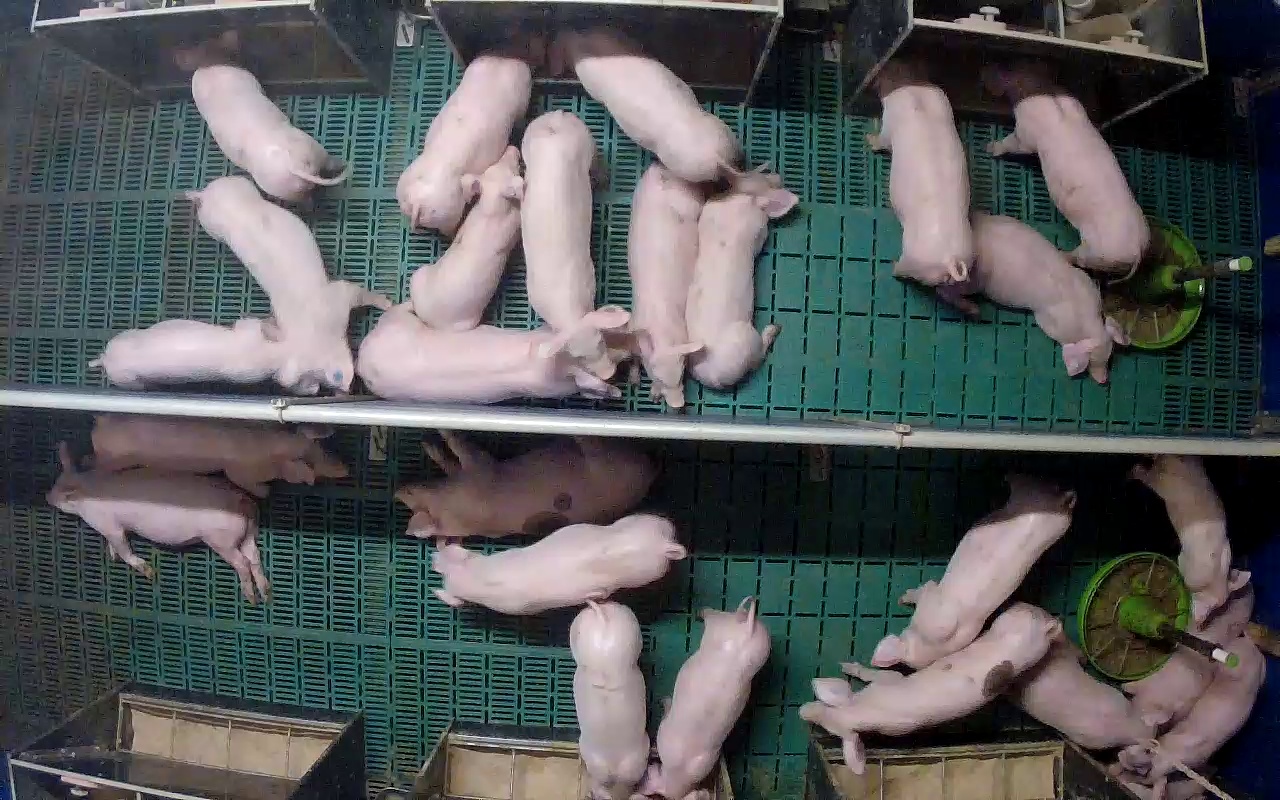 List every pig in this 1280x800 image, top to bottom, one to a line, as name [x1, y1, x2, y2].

pig [397, 20, 548, 240]
pig [547, 23, 772, 184]
pig [172, 30, 353, 214]
pig [865, 58, 975, 292]
pig [980, 60, 1151, 288]
pig [522, 109, 632, 380]
pig [409, 147, 525, 331]
pig [628, 162, 705, 412]
pig [685, 171, 800, 390]
pig [183, 174, 390, 394]
pig [937, 208, 1130, 386]
pig [357, 300, 632, 404]
pig [85, 317, 319, 396]
pig [90, 412, 349, 502]
pig [391, 428, 663, 541]
pig [44, 440, 275, 606]
pig [1136, 454, 1252, 627]
pig [869, 474, 1077, 673]
pig [428, 512, 686, 615]
pig [1120, 582, 1257, 739]
pig [637, 596, 774, 799]
pig [572, 599, 653, 799]
pig [796, 602, 1065, 778]
pig [999, 633, 1176, 769]
pig [1108, 634, 1265, 799]